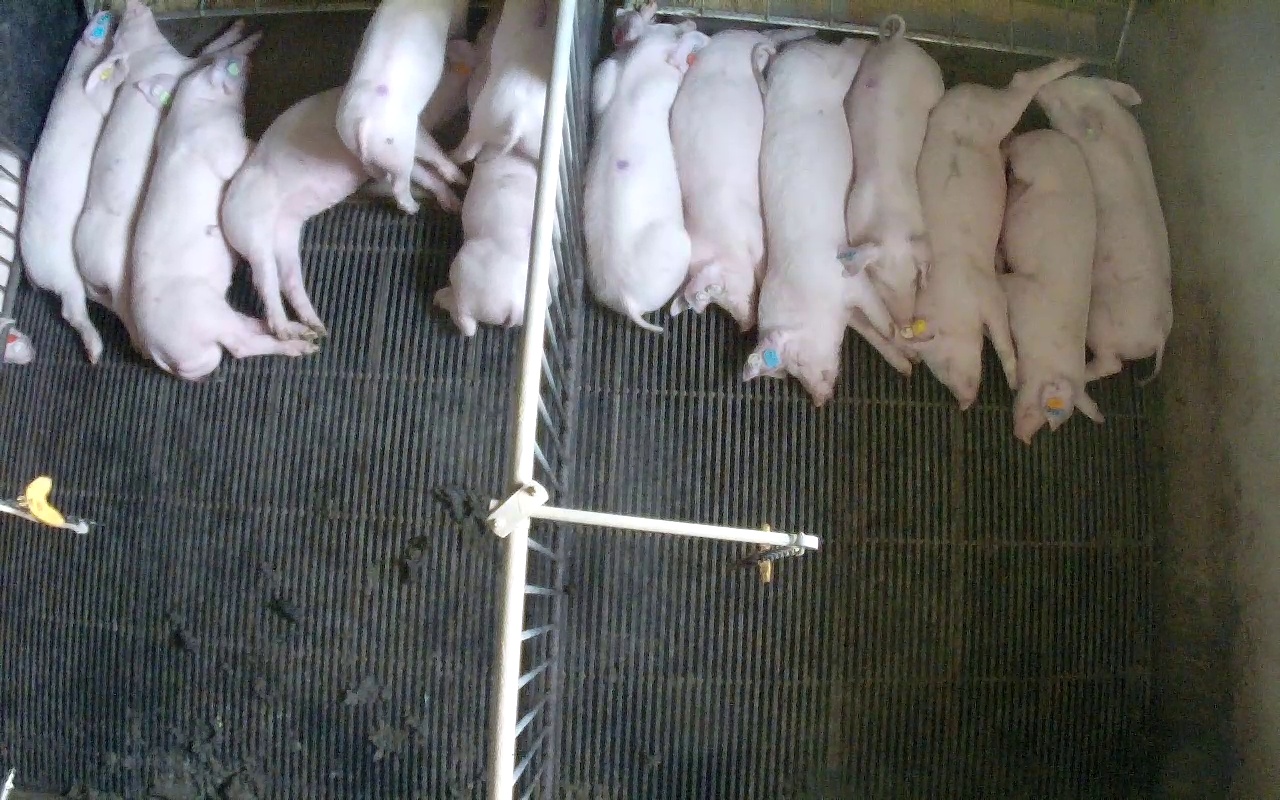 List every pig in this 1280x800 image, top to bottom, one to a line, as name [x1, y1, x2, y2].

pig [335, 0, 470, 216]
pig [444, 1, 560, 167]
pig [76, 2, 262, 362]
pig [432, 2, 573, 338]
pig [583, 2, 712, 335]
pig [16, 8, 116, 367]
pig [837, 12, 947, 341]
pig [670, 25, 820, 335]
pig [740, 38, 922, 408]
pig [220, 39, 491, 340]
pig [131, 54, 323, 379]
pig [893, 54, 1086, 411]
pig [1036, 76, 1173, 387]
pig [996, 128, 1107, 449]
pig [1, 144, 36, 369]